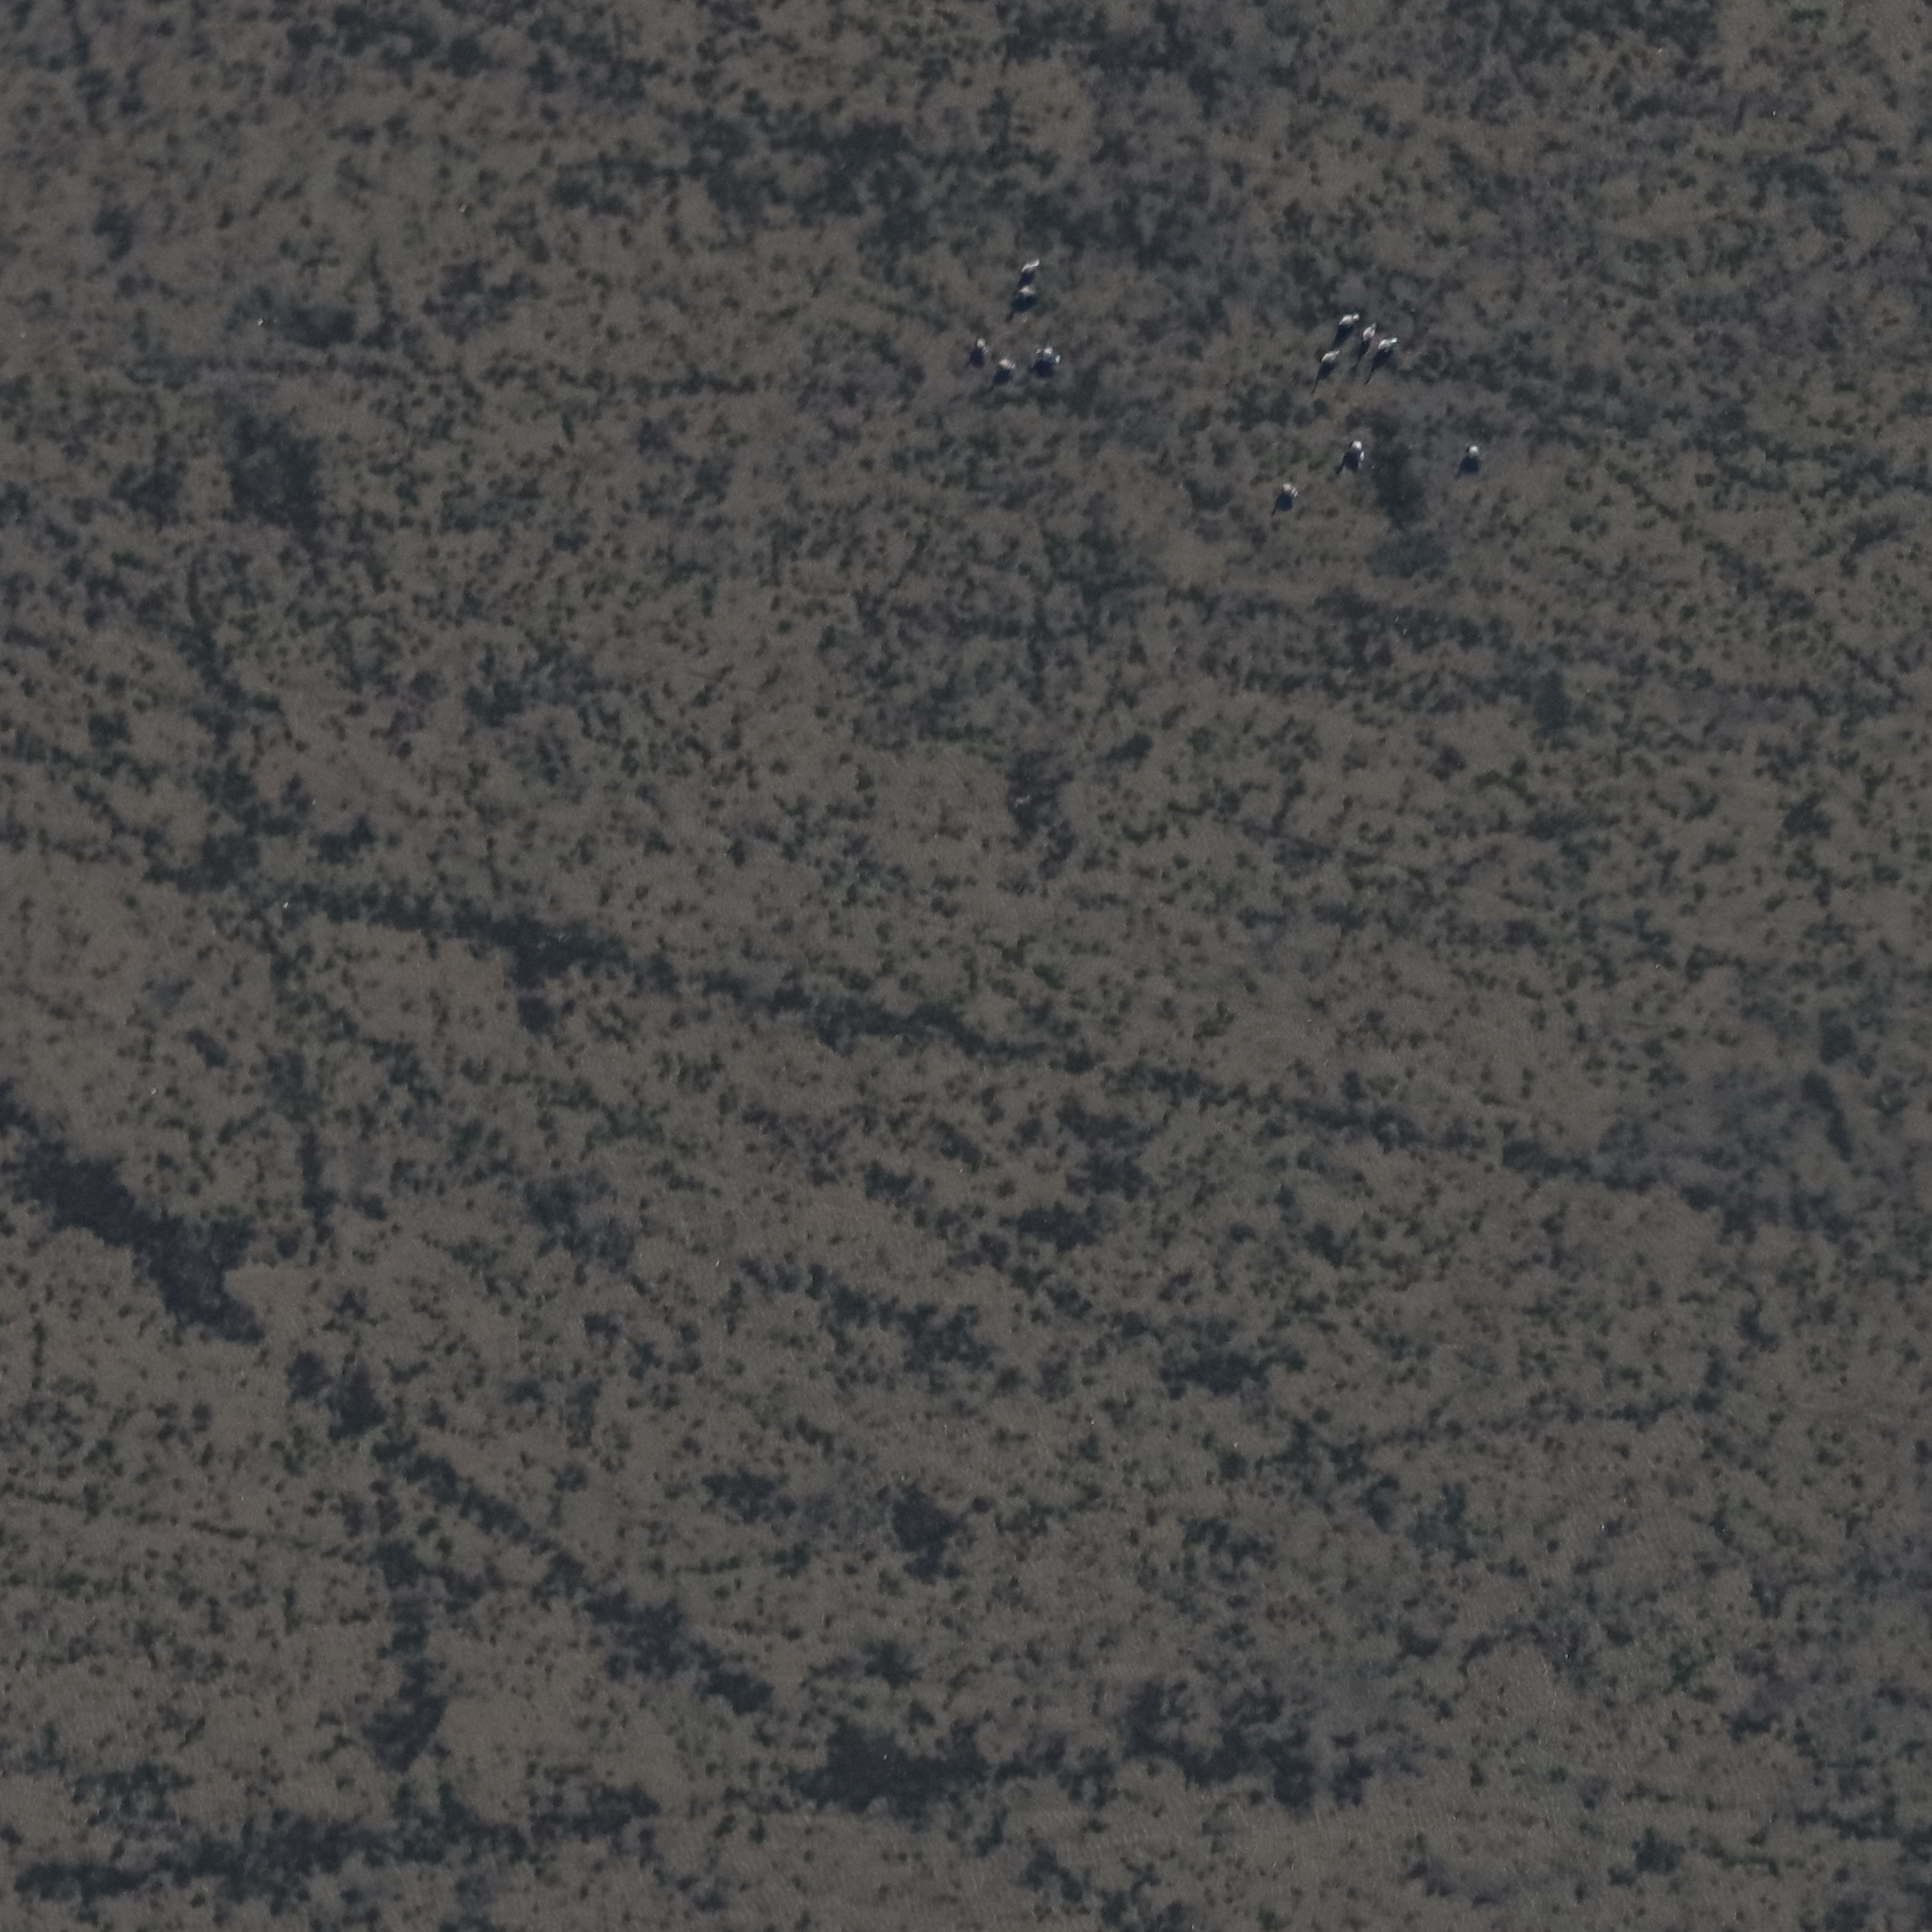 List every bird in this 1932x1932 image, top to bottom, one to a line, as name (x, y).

brant (1030, 269)
brant (1022, 292)
brant (1349, 321)
brant (1371, 334)
brant (980, 341)
brant (1385, 345)
brant (1049, 354)
brant (1331, 356)
brant (1004, 365)
brant (1359, 451)
brant (1473, 454)
brant (1289, 489)